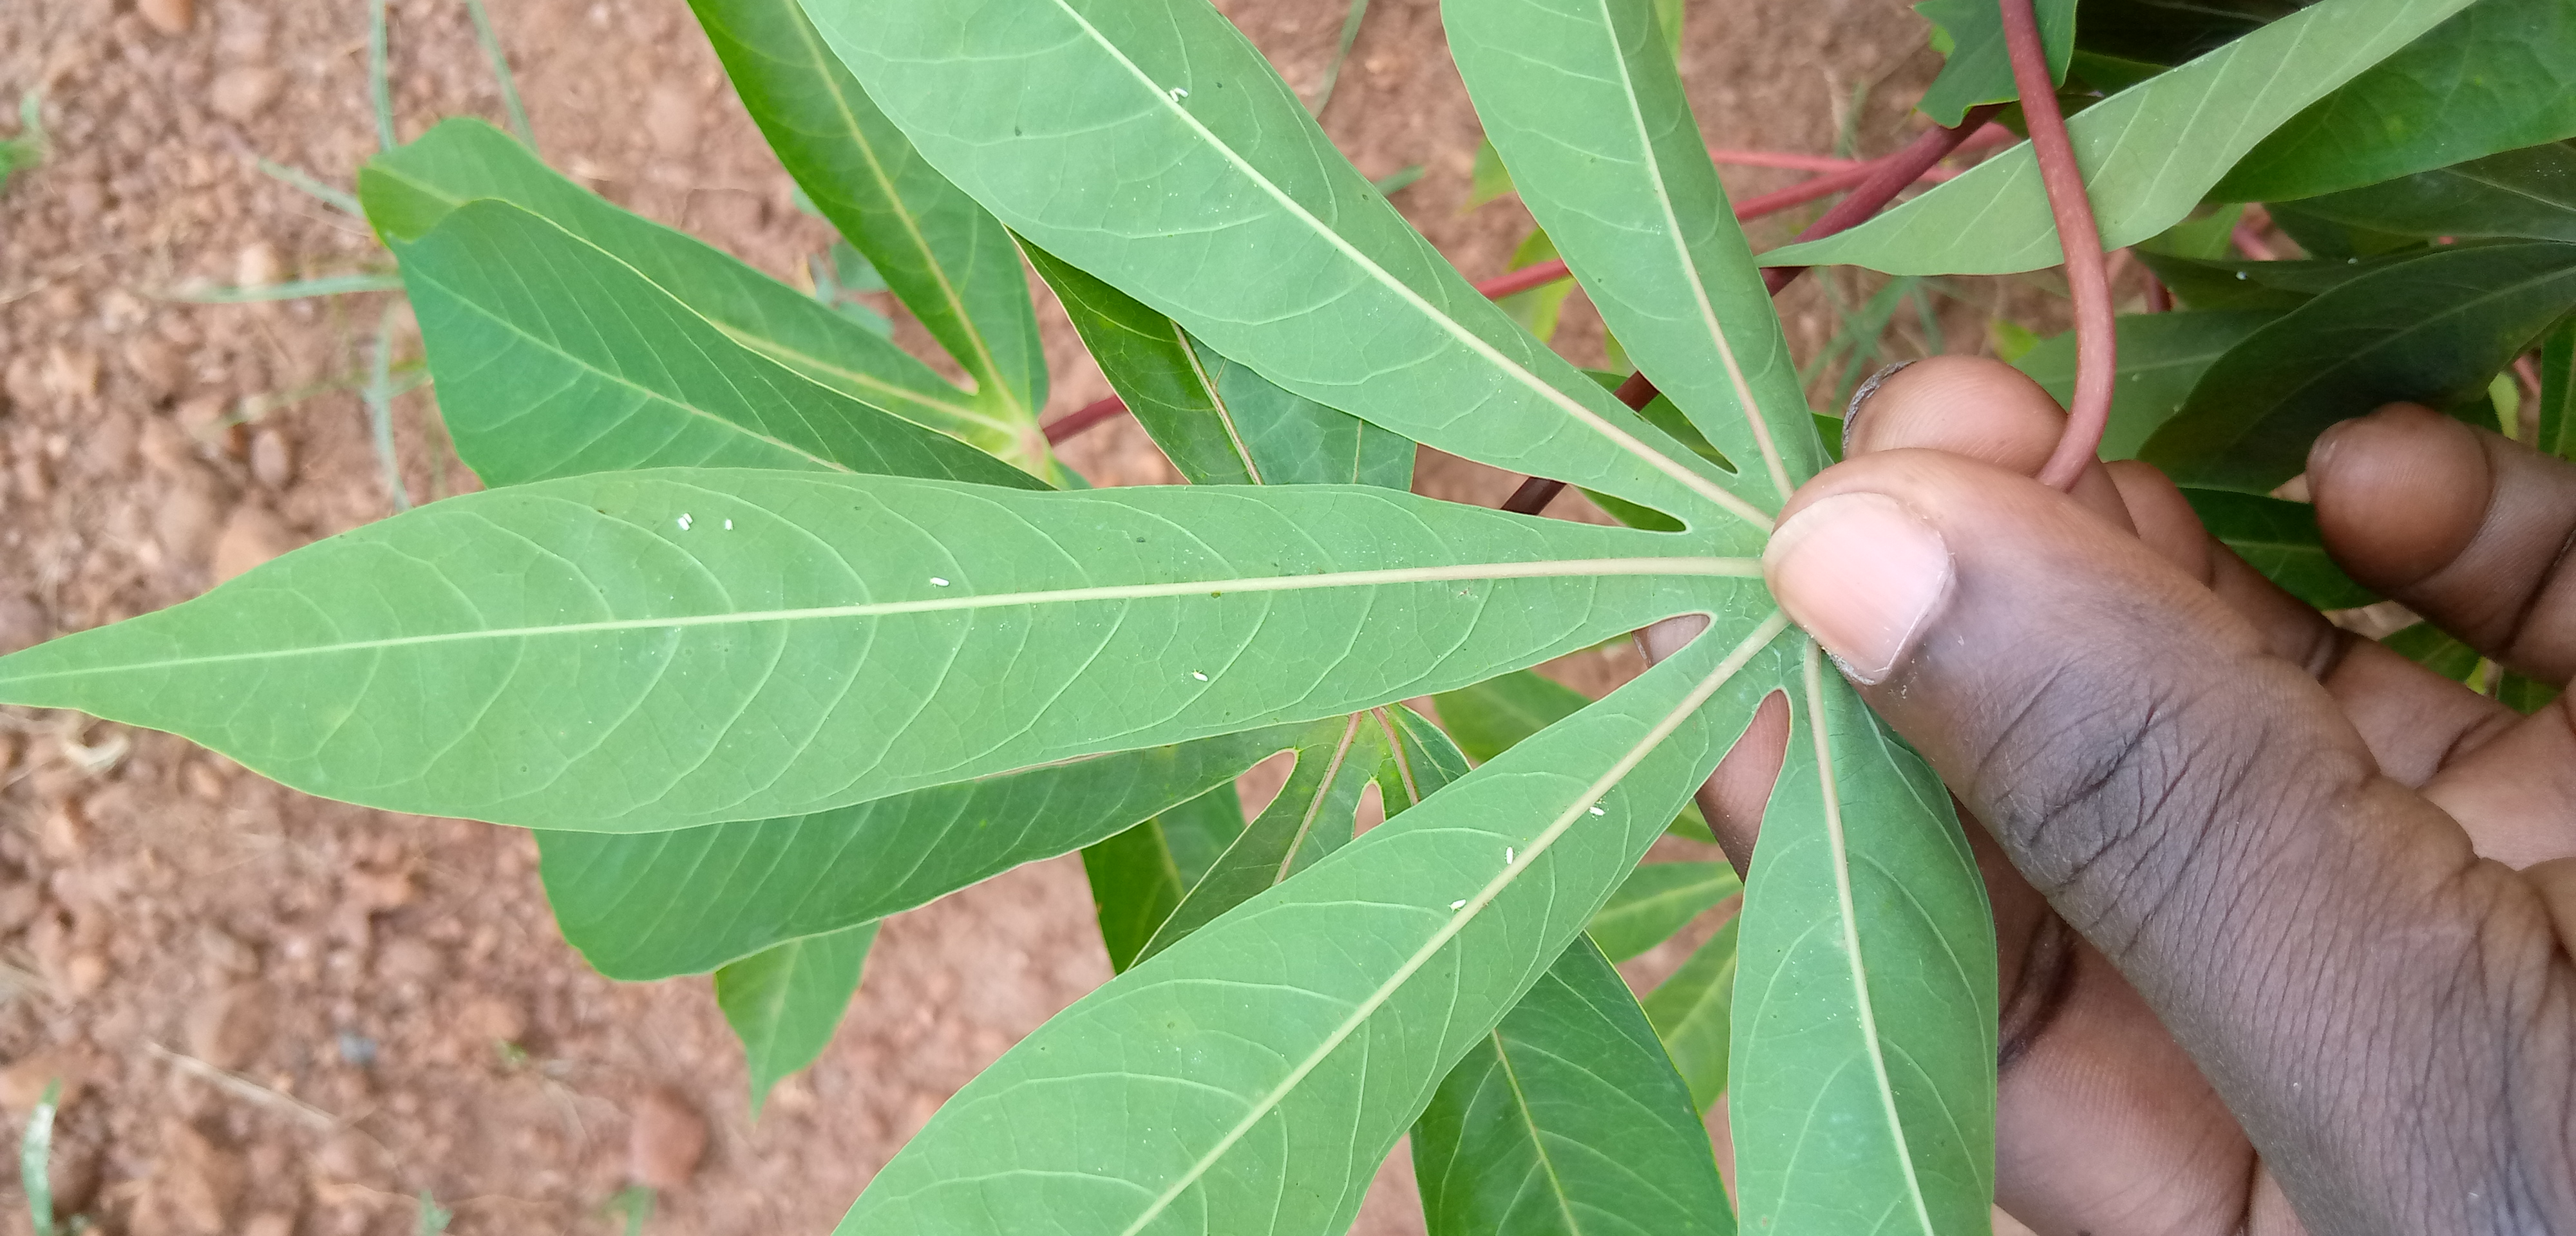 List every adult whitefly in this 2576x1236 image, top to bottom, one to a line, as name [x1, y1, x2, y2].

whitefly [1173, 86, 1190, 98]
whitefly [1168, 88, 1179, 104]
whitefly [683, 512, 694, 523]
whitefly [678, 516, 690, 532]
whitefly [723, 516, 735, 532]
whitefly [929, 574, 951, 588]
whitefly [1191, 669, 1209, 684]
whitefly [1587, 804, 1607, 817]
whitefly [1504, 845, 1514, 866]
whitefly [1449, 898, 1469, 912]